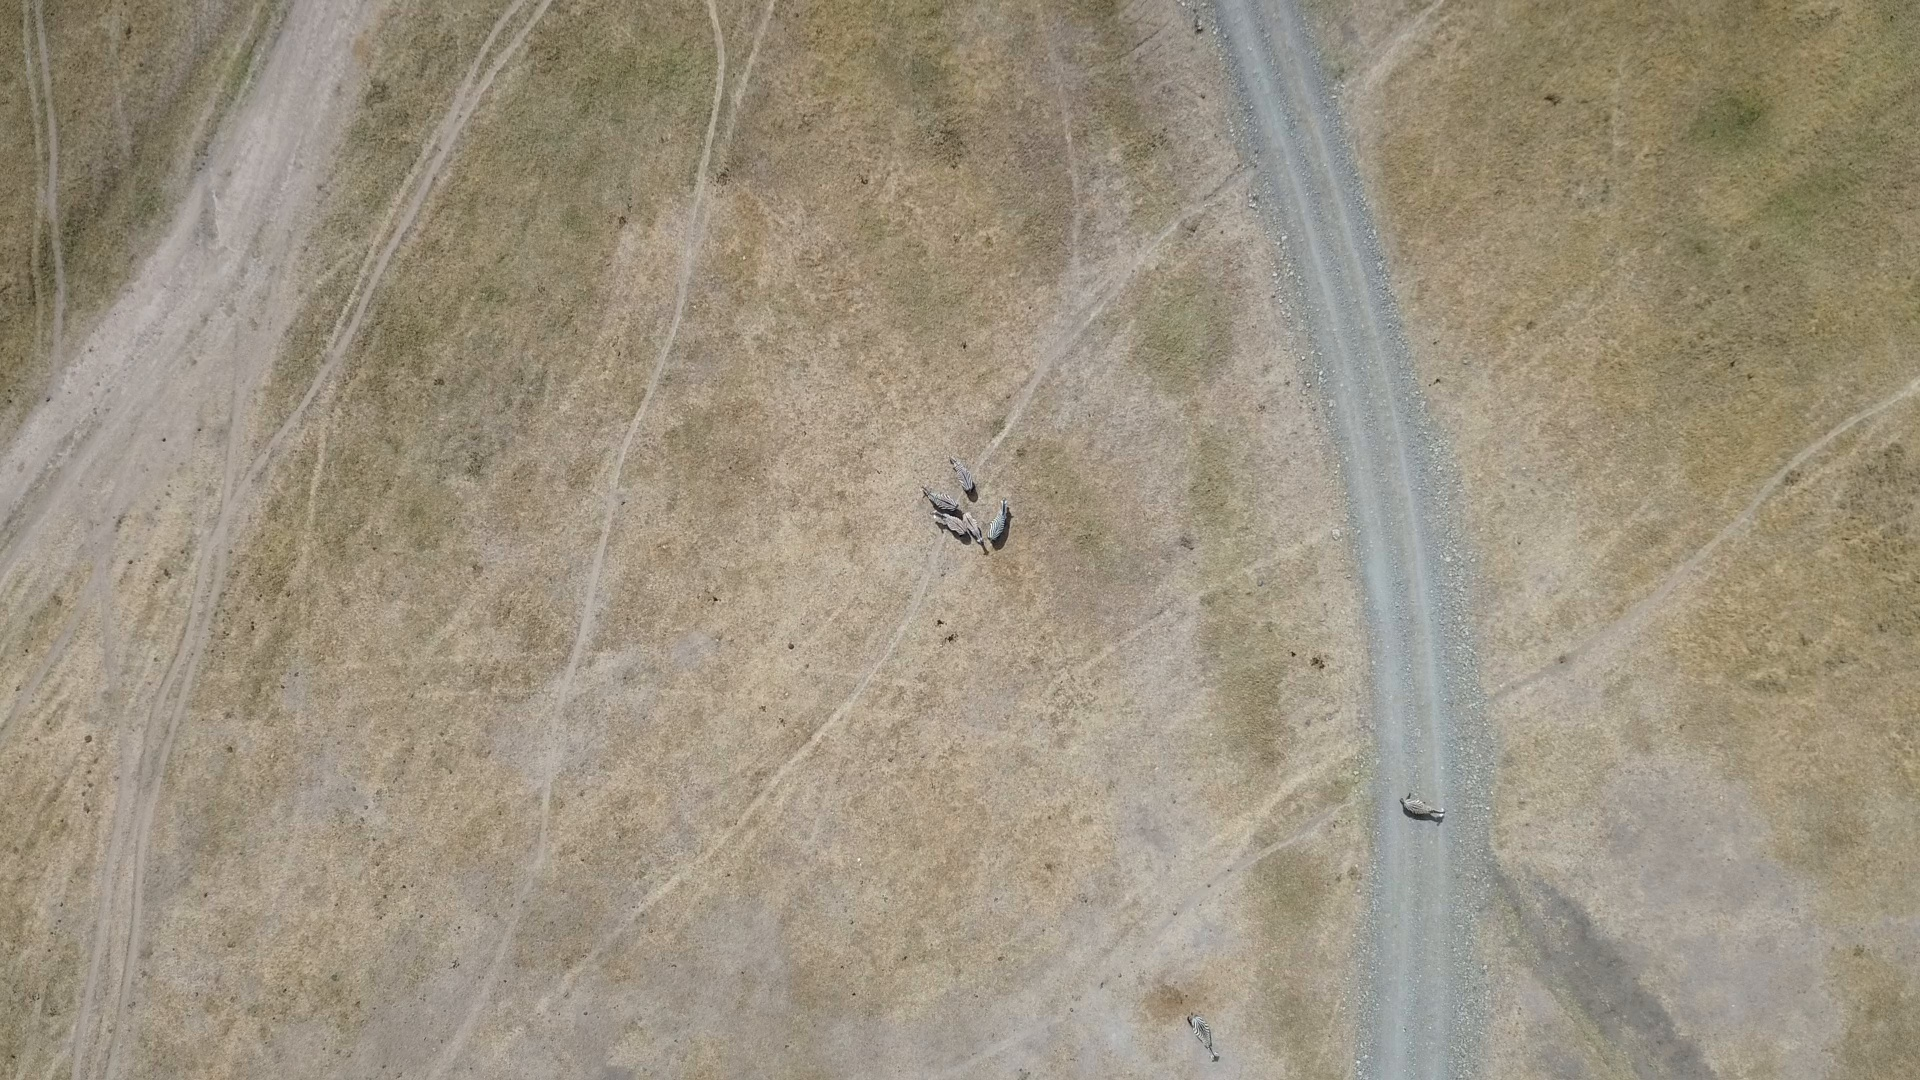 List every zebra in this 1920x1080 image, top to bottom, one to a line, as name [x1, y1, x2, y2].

zebra [949, 454, 976, 492]
zebra [921, 487, 958, 511]
zebra [986, 500, 1008, 542]
zebra [929, 510, 967, 535]
zebra [964, 510, 984, 542]
zebra [1399, 796, 1448, 823]
zebra [1188, 1015, 1220, 1063]